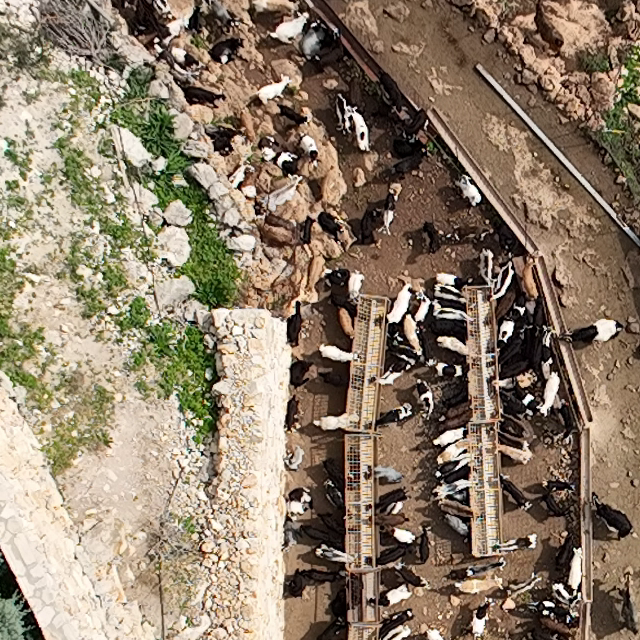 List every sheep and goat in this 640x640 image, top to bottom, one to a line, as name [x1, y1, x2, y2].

goat [213, 0, 238, 27]
goat [533, 0, 565, 54]
goat [201, 1, 224, 37]
goat [229, 1, 252, 26]
goat [252, 1, 298, 11]
goat [190, 5, 203, 34]
goat [138, 6, 167, 35]
goat [119, 9, 145, 36]
goat [270, 13, 308, 44]
goat [154, 19, 189, 47]
goat [302, 21, 324, 57]
goat [317, 29, 345, 69]
goat [209, 39, 244, 63]
goat [154, 45, 198, 75]
goat [169, 71, 194, 84]
goat [380, 71, 403, 113]
goat [256, 74, 290, 104]
goat [350, 75, 362, 106]
goat [183, 86, 226, 108]
goat [336, 93, 353, 134]
goat [276, 105, 312, 125]
goat [346, 106, 371, 151]
goat [400, 106, 429, 138]
goat [240, 110, 257, 143]
goat [202, 125, 244, 138]
goat [298, 132, 322, 167]
goat [258, 136, 275, 161]
goat [214, 138, 233, 153]
goat [393, 140, 428, 155]
goat [275, 151, 297, 174]
goat [378, 155, 423, 181]
goat [229, 165, 254, 186]
goat [241, 168, 256, 199]
goat [265, 174, 302, 212]
goat [460, 174, 482, 206]
goat [308, 180, 323, 201]
goat [388, 184, 401, 202]
goat [378, 202, 395, 235]
goat [253, 205, 295, 231]
goat [361, 208, 381, 244]
goat [317, 211, 344, 236]
goat [255, 215, 292, 243]
goat [302, 215, 315, 244]
goat [422, 222, 441, 253]
goat [446, 226, 493, 242]
goat [480, 248, 497, 289]
goat [304, 255, 325, 293]
goat [523, 256, 539, 300]
goat [489, 260, 515, 301]
goat [330, 268, 355, 317]
goat [349, 272, 364, 304]
goat [436, 273, 472, 287]
goat [484, 283, 514, 324]
goat [375, 284, 412, 327]
goat [510, 284, 526, 320]
goat [434, 285, 470, 304]
goat [414, 289, 430, 321]
goat [534, 296, 547, 326]
goat [432, 299, 475, 310]
goat [286, 300, 302, 345]
goat [338, 307, 353, 338]
goat [433, 309, 475, 323]
goat [404, 315, 422, 354]
goat [432, 319, 474, 337]
goat [490, 320, 514, 352]
goat [559, 320, 623, 344]
goat [416, 321, 437, 367]
goat [387, 322, 401, 350]
goat [519, 324, 534, 358]
goat [542, 326, 555, 378]
goat [532, 327, 544, 371]
goat [438, 336, 478, 359]
goat [486, 340, 521, 369]
goat [383, 344, 418, 365]
goat [320, 345, 360, 362]
goat [435, 359, 479, 377]
goat [288, 360, 314, 388]
goat [370, 361, 409, 384]
goat [486, 361, 527, 385]
goat [317, 372, 364, 389]
goat [493, 372, 534, 389]
goat [536, 372, 560, 417]
goat [512, 375, 541, 411]
goat [443, 377, 469, 407]
goat [417, 378, 434, 420]
goat [496, 390, 532, 417]
goat [284, 396, 300, 433]
goat [438, 399, 472, 420]
goat [558, 399, 574, 440]
goat [369, 403, 412, 428]
goat [445, 404, 477, 429]
goat [496, 411, 529, 436]
goat [313, 412, 359, 430]
goat [488, 427, 530, 449]
goat [432, 428, 470, 447]
goat [437, 438, 478, 464]
goat [495, 441, 532, 464]
goat [283, 444, 305, 471]
goat [436, 451, 479, 477]
goat [323, 458, 346, 488]
goat [442, 461, 477, 483]
goat [364, 466, 404, 483]
goat [500, 475, 532, 511]
goat [323, 479, 354, 519]
goat [433, 479, 477, 499]
goat [543, 479, 574, 492]
goat [364, 486, 411, 511]
goat [287, 487, 312, 515]
goat [591, 491, 638, 539]
goat [544, 493, 563, 517]
goat [439, 499, 486, 519]
goat [375, 501, 403, 516]
goat [317, 513, 360, 534]
goat [369, 513, 407, 525]
goat [442, 514, 471, 542]
goat [282, 521, 297, 551]
goat [300, 524, 345, 544]
goat [380, 524, 415, 542]
goat [418, 525, 431, 564]
goat [492, 533, 537, 553]
goat [556, 533, 574, 566]
goat [315, 544, 359, 563]
goat [364, 547, 406, 566]
goat [567, 548, 582, 590]
goat [466, 558, 506, 576]
goat [394, 564, 429, 587]
goat [288, 568, 308, 597]
goat [303, 569, 340, 582]
goat [618, 570, 639, 634]
goat [509, 573, 542, 597]
goat [455, 575, 503, 593]
goat [350, 576, 362, 607]
goat [552, 582, 578, 606]
goat [367, 584, 412, 605]
goat [328, 589, 348, 616]
goat [472, 598, 492, 637]
goat [527, 601, 579, 621]
goat [376, 609, 412, 639]
goat [316, 617, 345, 639]
goat [539, 617, 572, 635]
goat [369, 624, 410, 639]
goat [427, 628, 454, 639]
goat [533, 630, 561, 639]